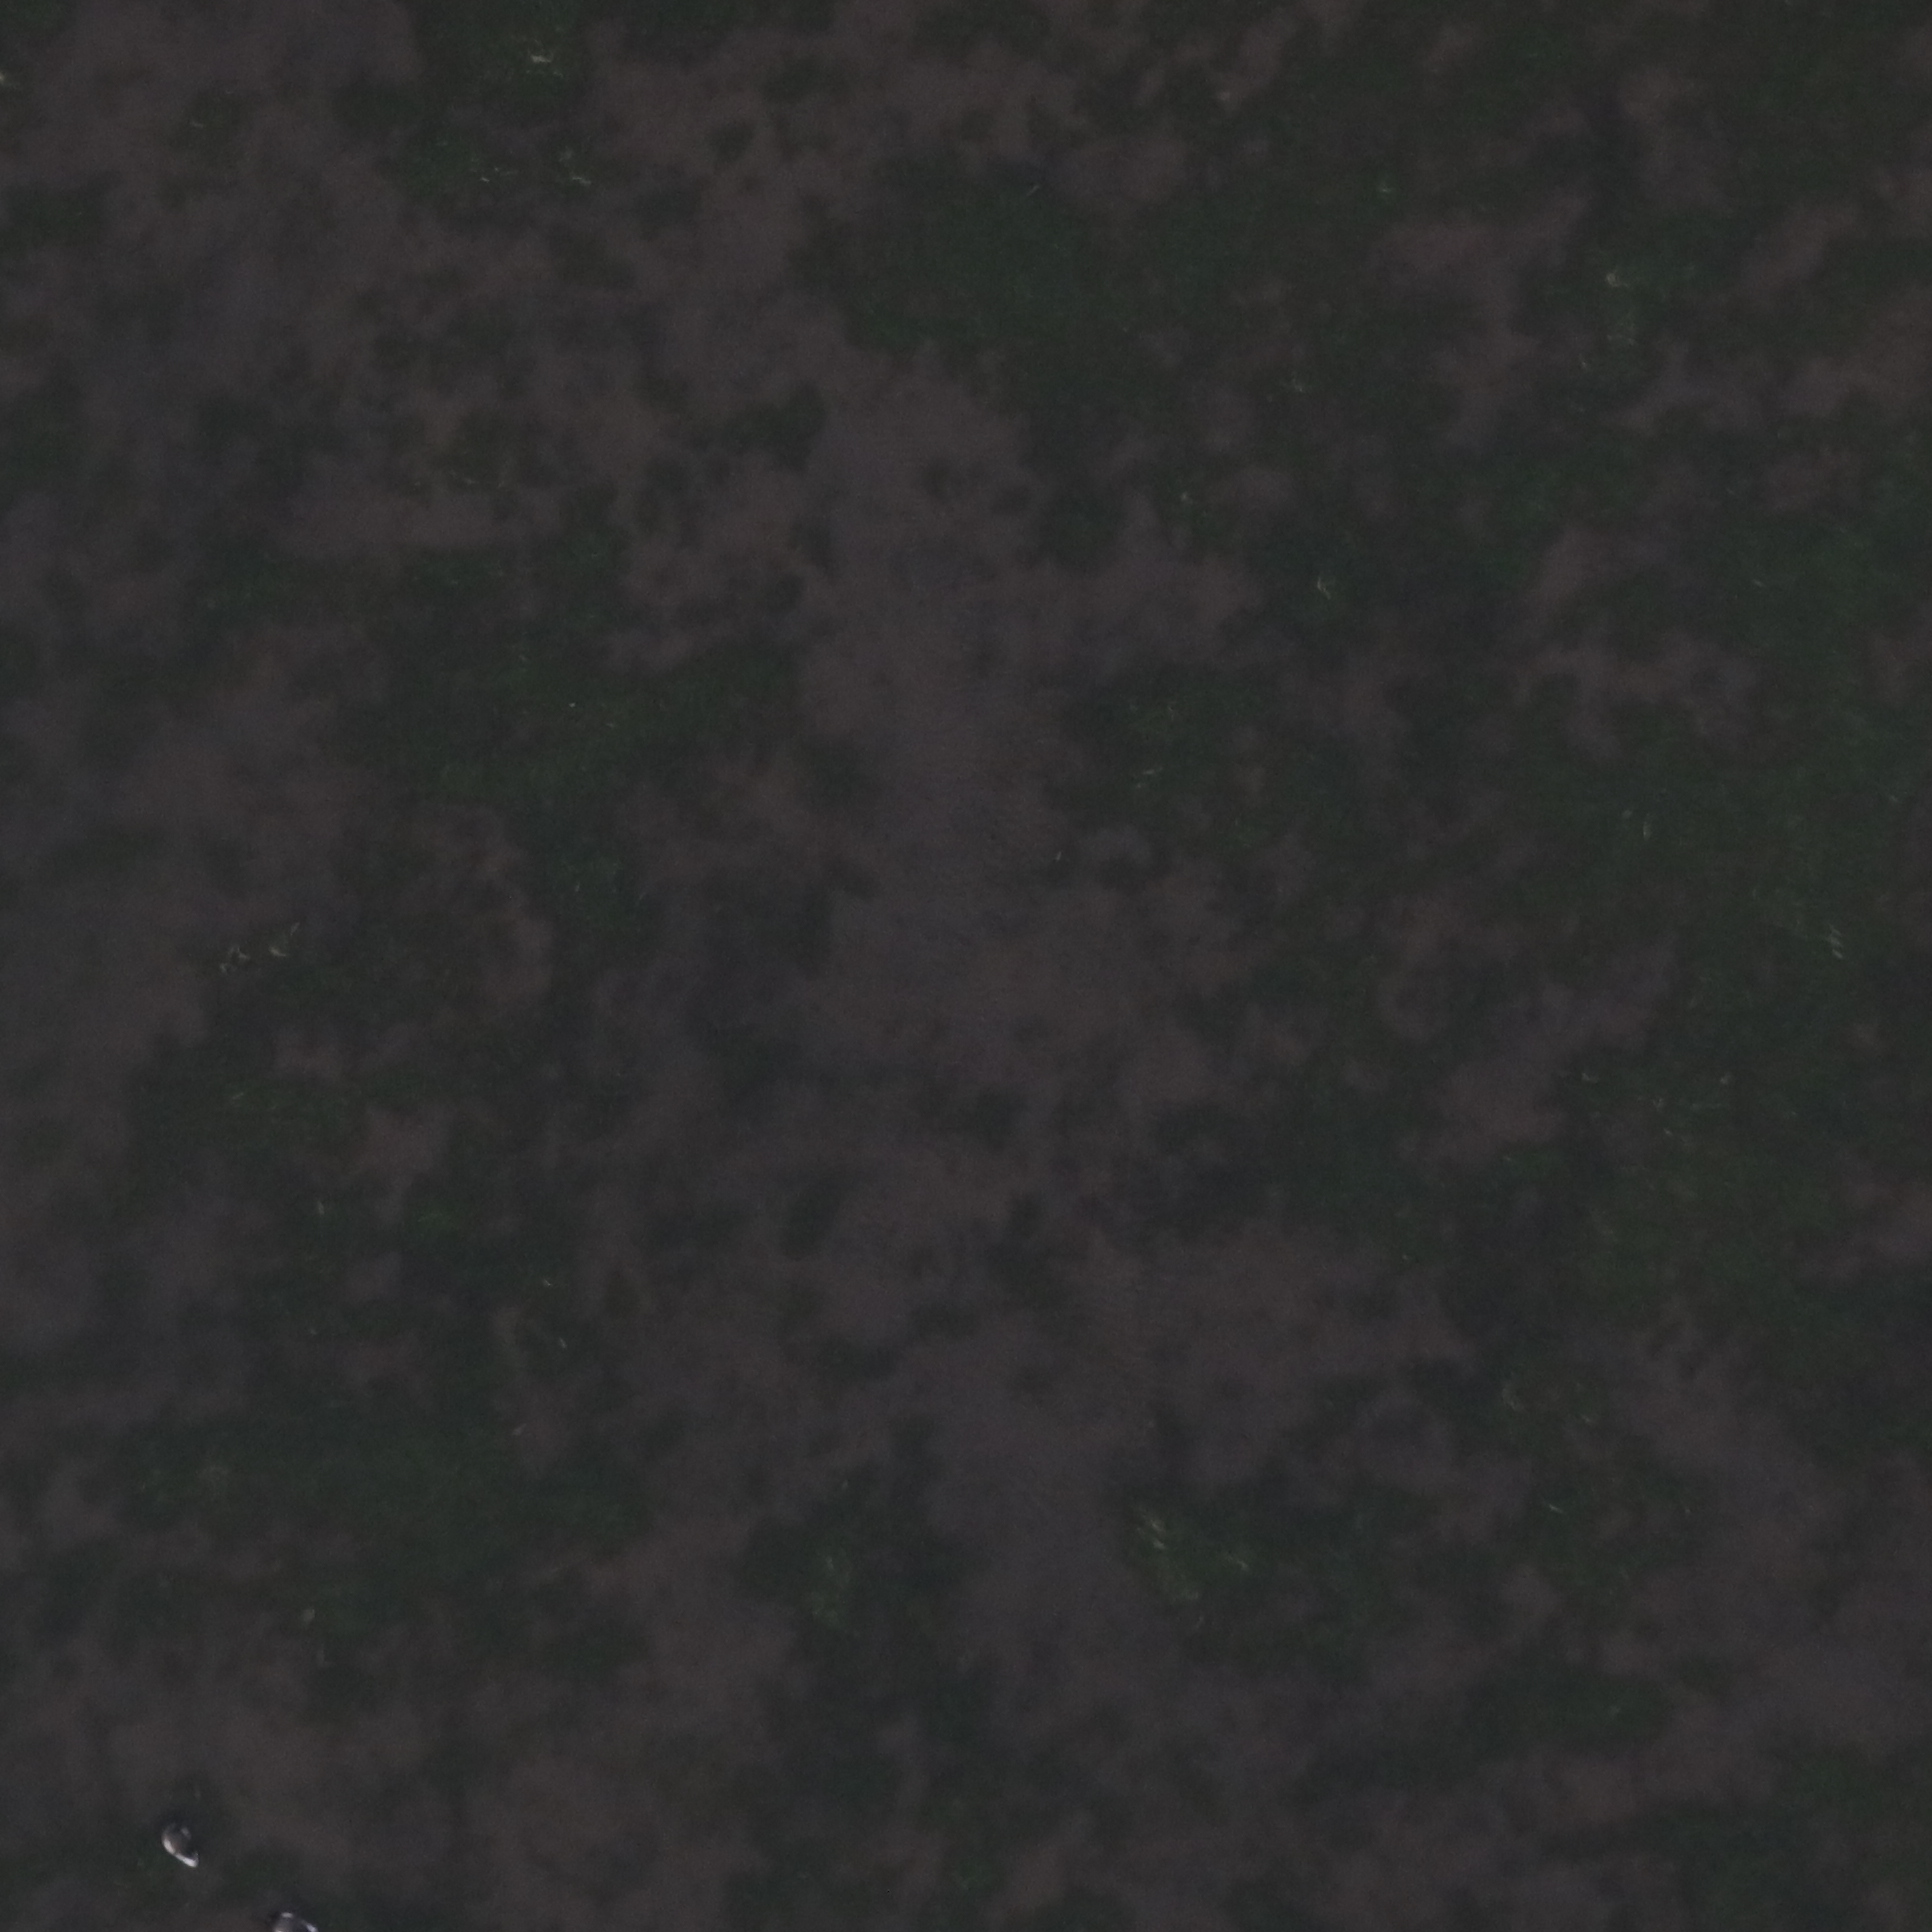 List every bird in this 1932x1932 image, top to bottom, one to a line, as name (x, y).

brant (180, 1844)
brant (290, 1926)